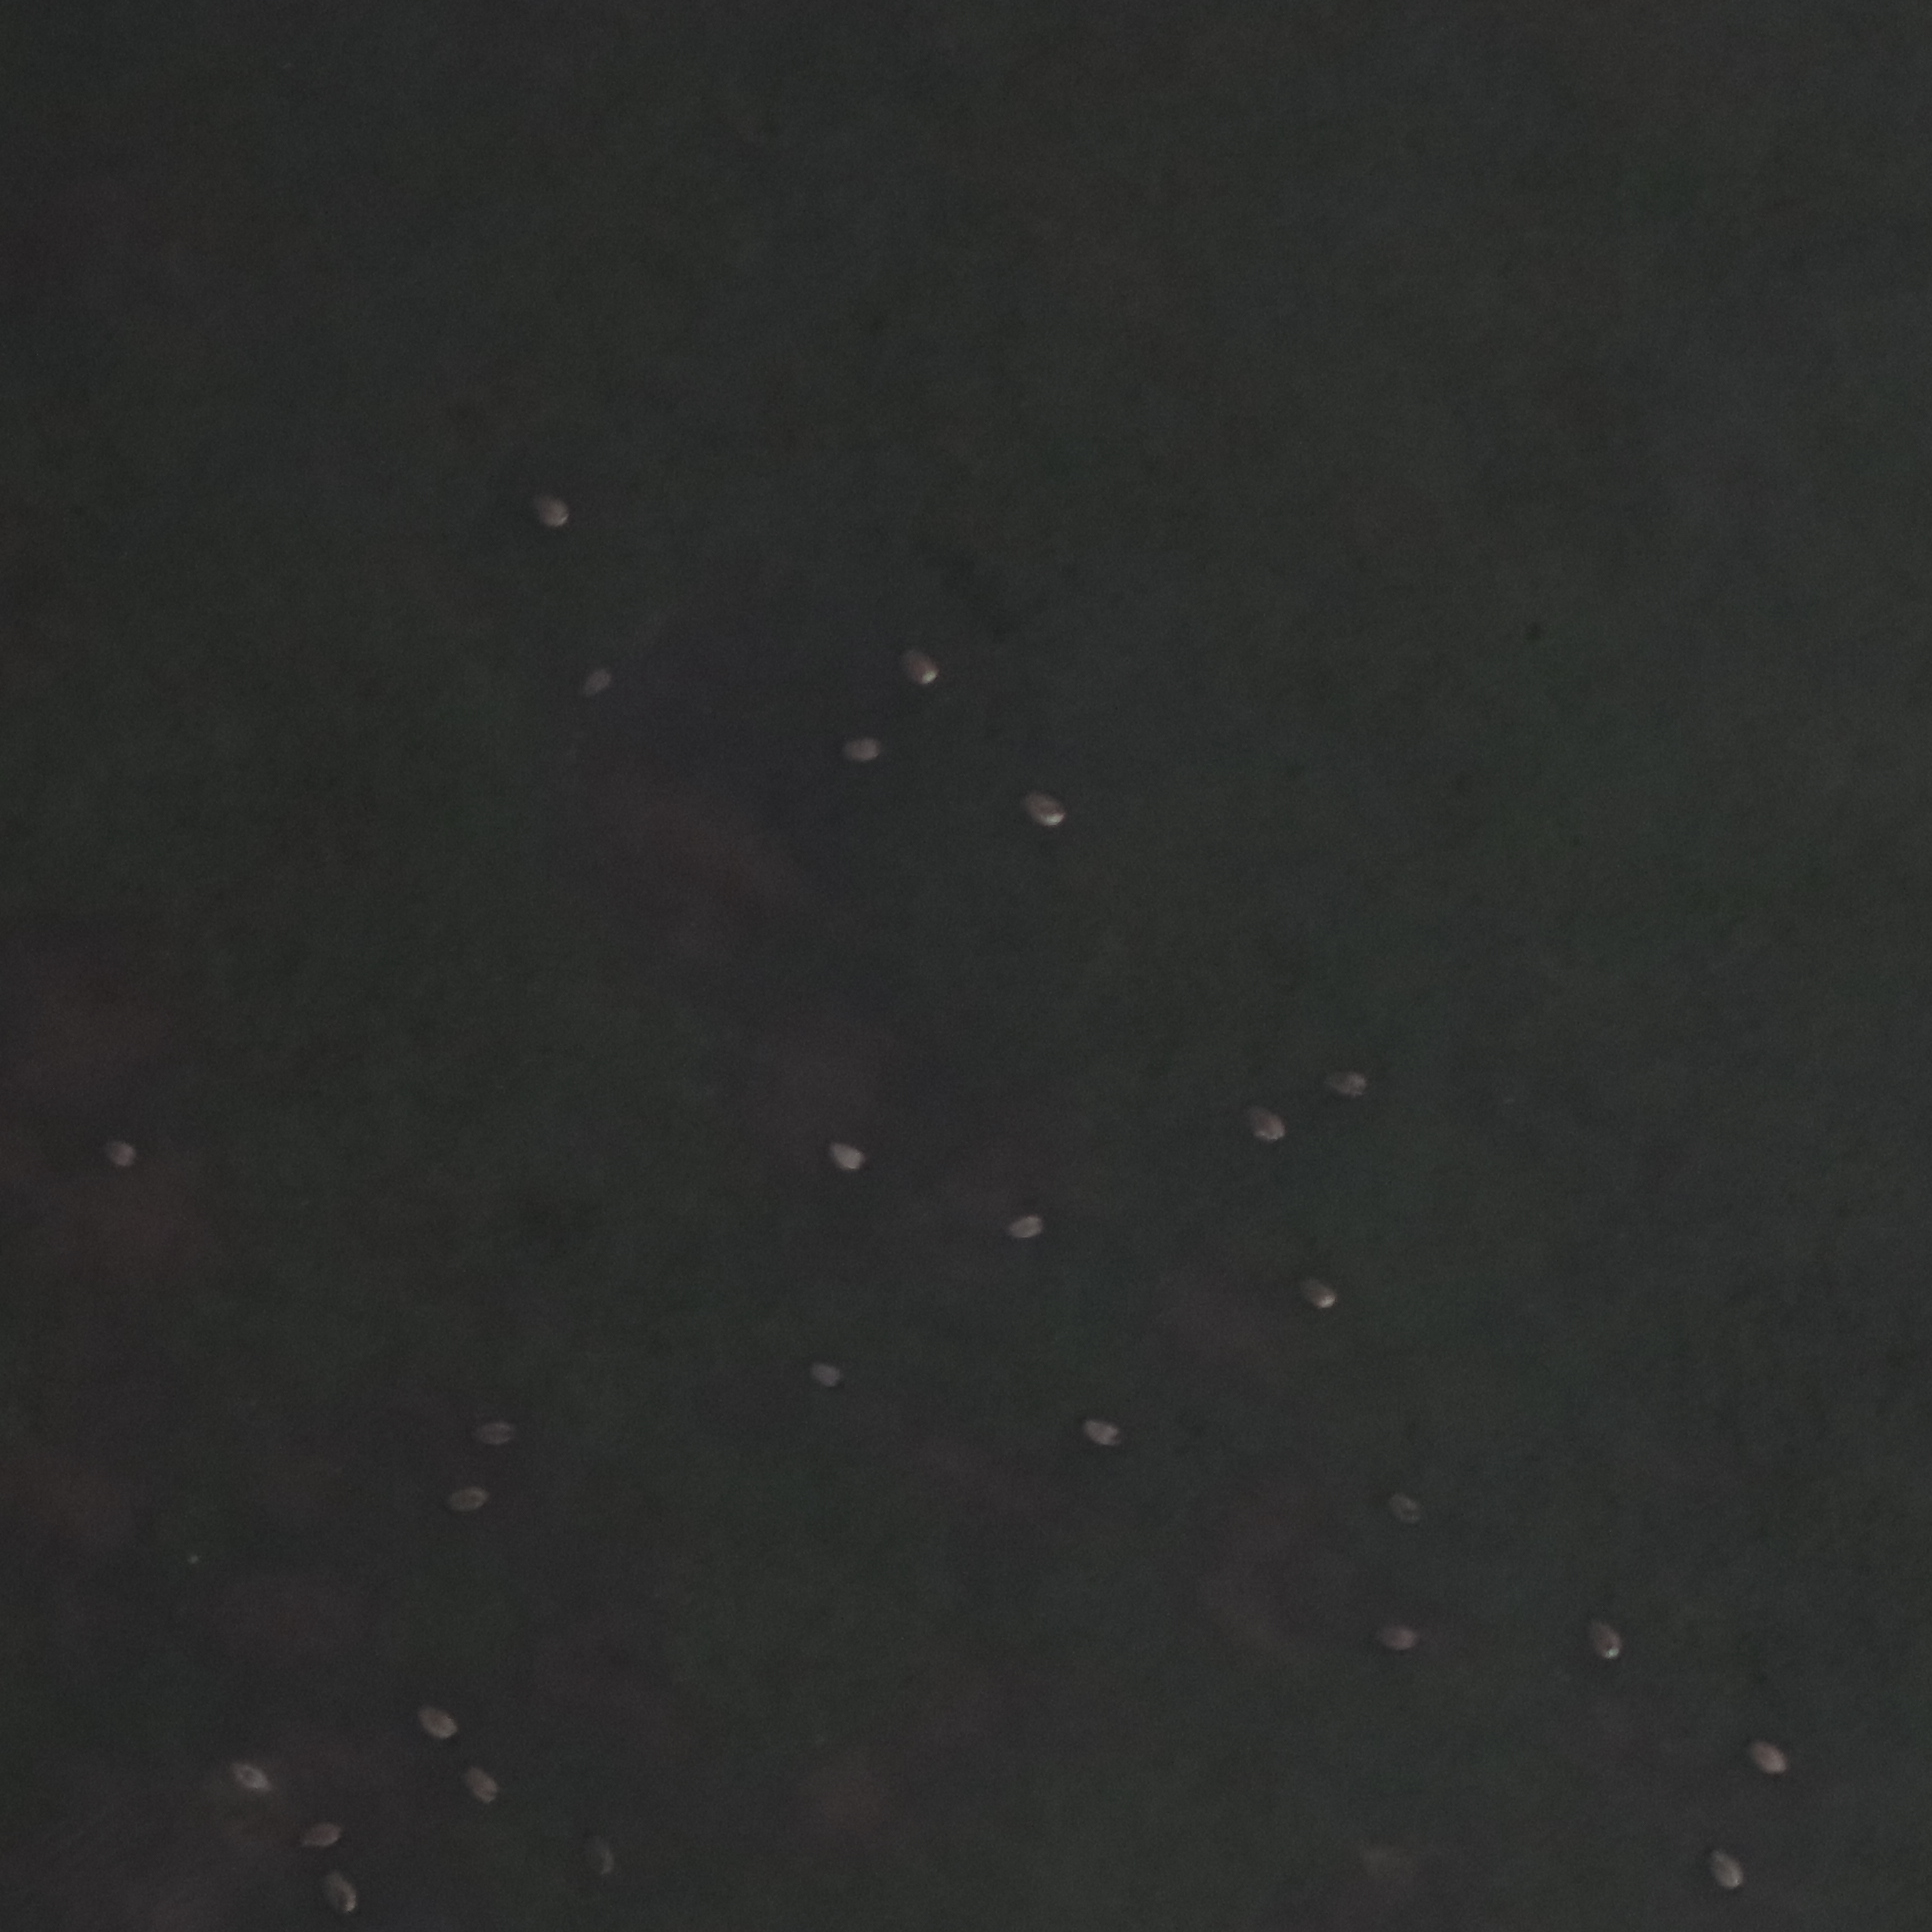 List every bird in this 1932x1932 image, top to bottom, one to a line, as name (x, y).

Canada goose (552, 511)
Canada goose (923, 668)
Canada goose (599, 687)
Canada goose (861, 750)
Canada goose (1048, 809)
Canada goose (1348, 1086)
Canada goose (1268, 1129)
Canada goose (118, 1154)
Canada goose (842, 1159)
Canada goose (1031, 1229)
Canada goose (1323, 1296)
Canada goose (827, 1375)
Canada goose (495, 1432)
Canada goose (1105, 1434)
Canada goose (465, 1499)
Canada goose (1398, 1510)
Canada goose (1396, 1642)
Canada goose (1609, 1643)
Canada goose (436, 1723)
Canada goose (1769, 1760)
brant (249, 1776)
Canada goose (484, 1789)
Canada goose (321, 1832)
Canada goose (597, 1859)
Canada goose (1728, 1869)
Canada goose (340, 1893)